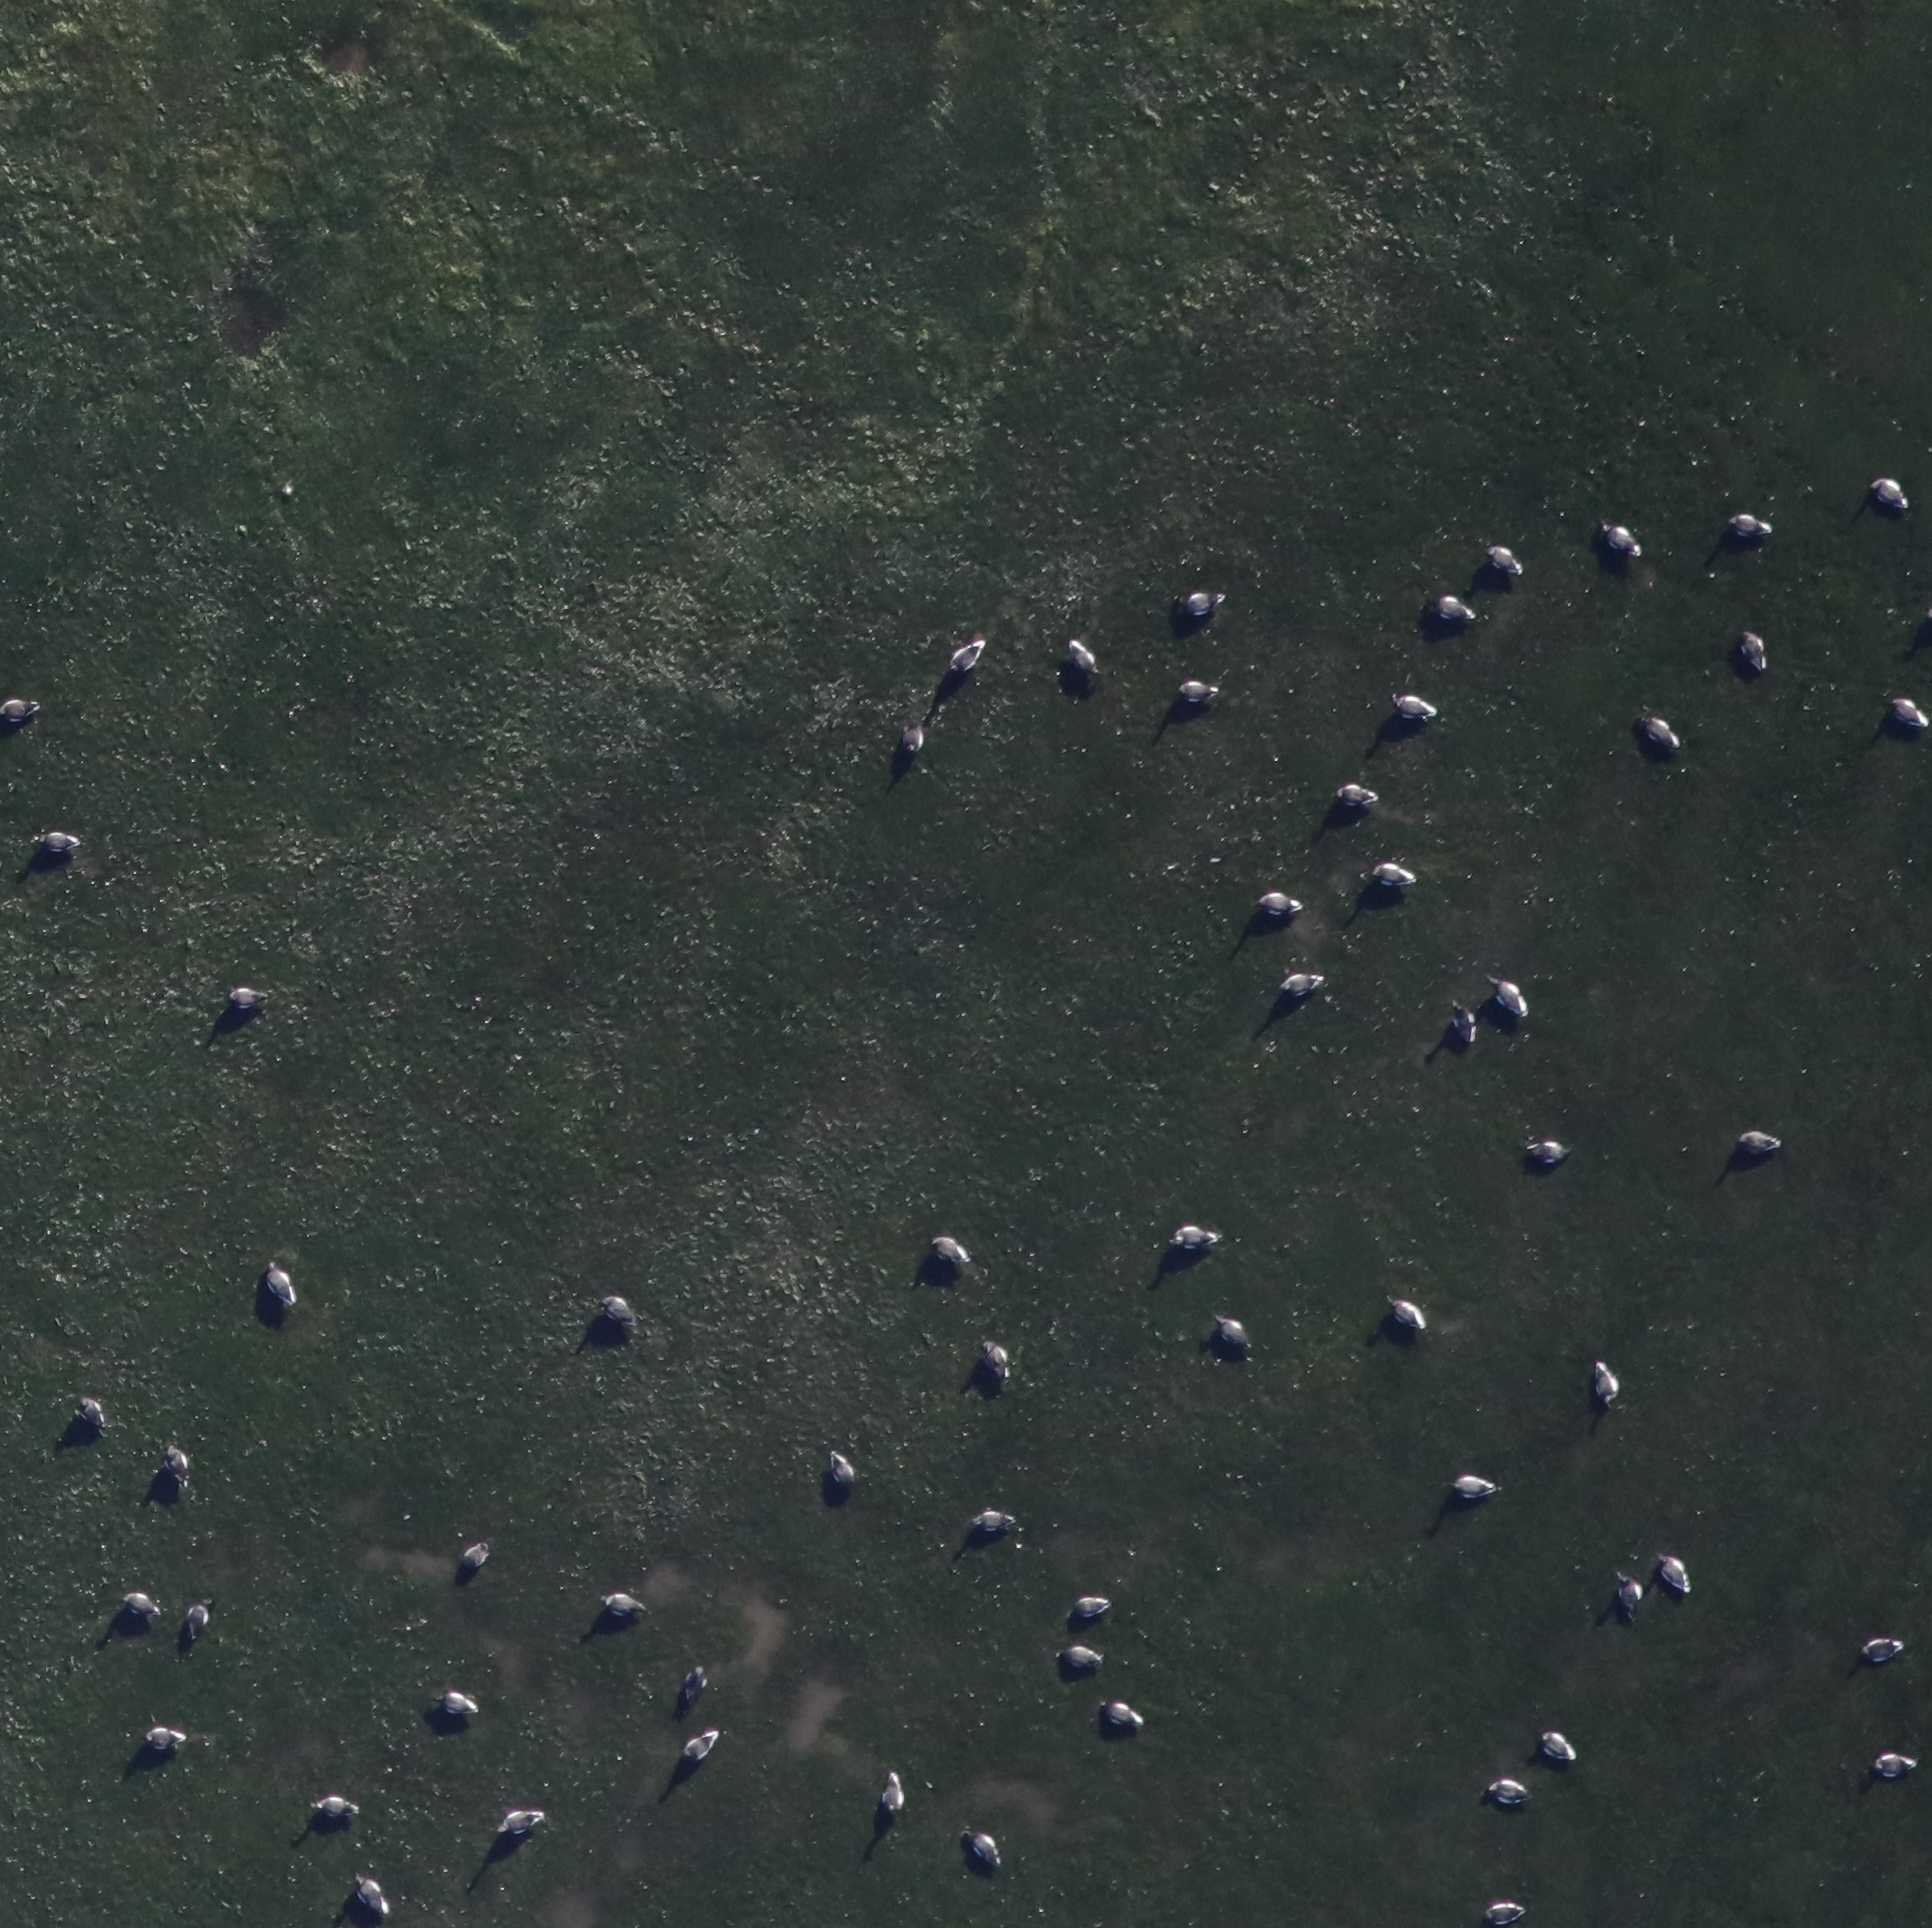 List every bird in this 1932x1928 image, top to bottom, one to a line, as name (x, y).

brant (1890, 494)
brant (1749, 527)
brant (1621, 539)
brant (1502, 560)
brant (1202, 605)
brant (1451, 608)
brant (1753, 650)
brant (1082, 655)
brant (966, 657)
brant (1199, 693)
brant (1412, 706)
brant (17, 710)
brant (1907, 712)
brant (1661, 732)
brant (915, 736)
brant (1356, 796)
brant (57, 842)
brant (1390, 874)
brant (1278, 904)
brant (1302, 985)
brant (1508, 995)
brant (246, 999)
brant (1462, 1026)
brant (1757, 1142)
brant (1549, 1153)
brant (1197, 1239)
brant (947, 1251)
brant (279, 1284)
brant (618, 1310)
brant (1407, 1315)
brant (1230, 1332)
brant (997, 1360)
brant (1607, 1384)
brant (94, 1408)
brant (180, 1465)
brant (842, 1471)
brant (1472, 1488)
brant (995, 1524)
brant (475, 1558)
brant (1673, 1571)
brant (1631, 1593)
brant (141, 1604)
brant (624, 1604)
brant (1089, 1607)
brant (199, 1620)
brant (1881, 1652)
brant (1080, 1658)
brant (692, 1688)
brant (458, 1703)
brant (1118, 1715)
brant (162, 1740)
brant (1556, 1746)
brant (697, 1748)
brant (1893, 1767)
brant (1508, 1794)
brant (893, 1797)
brant (334, 1808)
brant (519, 1825)
brant (983, 1848)
brant (370, 1895)
brant (1503, 1915)